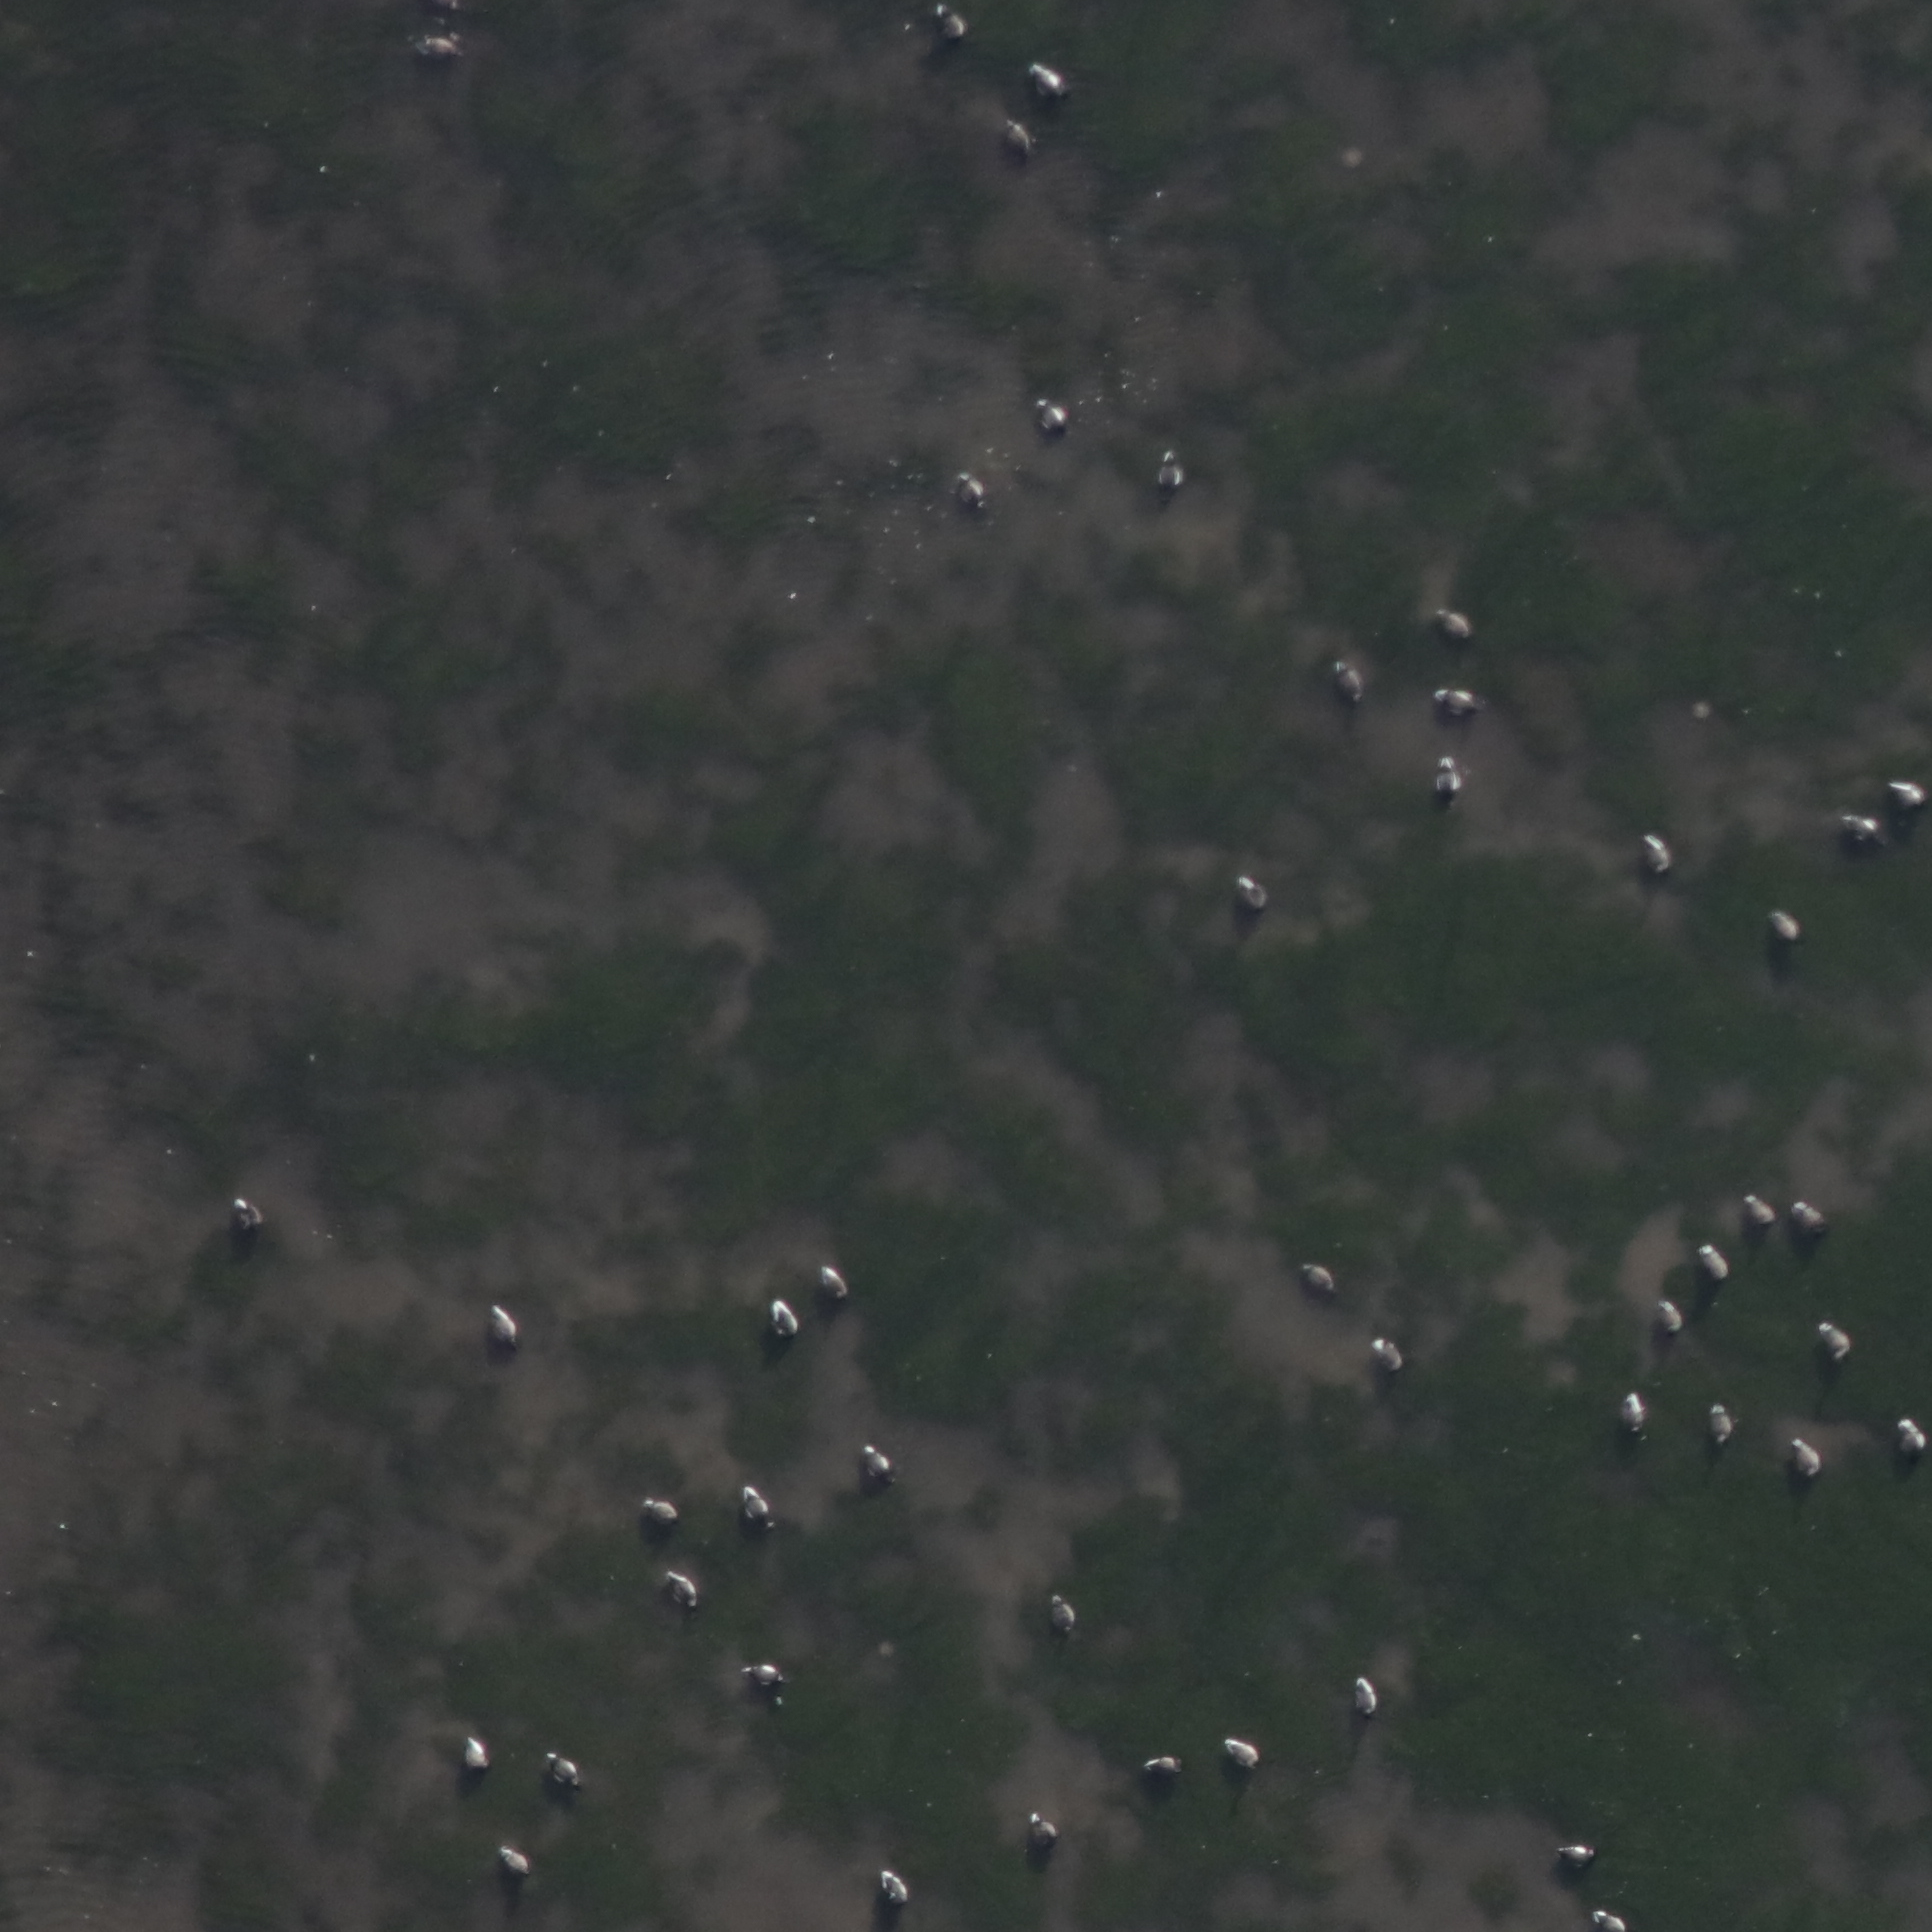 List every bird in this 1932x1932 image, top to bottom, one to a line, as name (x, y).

brant (950, 23)
brant (433, 47)
brant (1048, 82)
brant (1019, 138)
brant (1051, 416)
brant (1169, 474)
brant (970, 493)
brant (1453, 625)
brant (1350, 683)
brant (1458, 704)
brant (1446, 780)
brant (1909, 793)
brant (1858, 830)
brant (1655, 856)
brant (1251, 896)
brant (1784, 929)
brant (1760, 1213)
brant (248, 1217)
brant (1807, 1220)
brant (1714, 1263)
brant (1318, 1276)
brant (837, 1280)
brant (1669, 1317)
brant (782, 1321)
brant (506, 1326)
brant (1835, 1342)
brant (1387, 1355)
brant (1635, 1415)
brant (1719, 1425)
brant (1910, 1438)
brant (1804, 1459)
brant (878, 1464)
brant (757, 1507)
brant (664, 1508)
brant (682, 1588)
brant (1061, 1614)
brant (767, 1679)
brant (1366, 1699)
brant (475, 1756)
brant (1243, 1756)
brant (1164, 1766)
brant (562, 1770)
brant (1042, 1833)
brant (1578, 1856)
brant (518, 1860)
brant (896, 1892)
brant (1611, 1928)